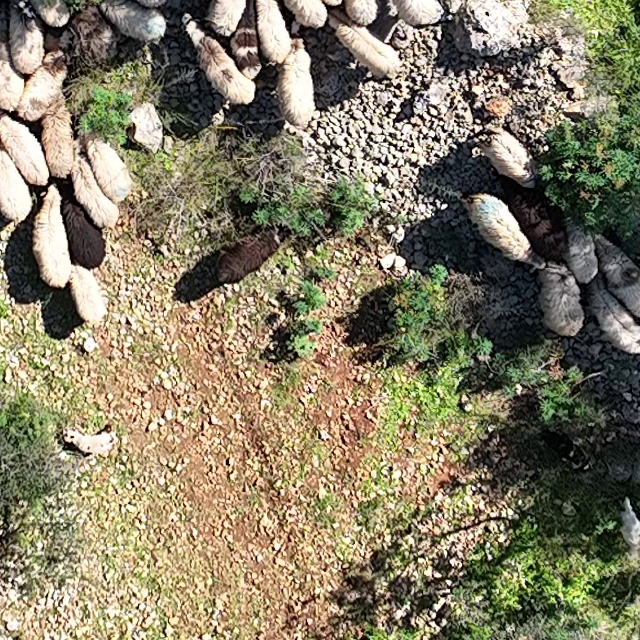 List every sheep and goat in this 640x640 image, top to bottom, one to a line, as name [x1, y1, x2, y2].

sheep [3, 0, 69, 28]
sheep [83, 0, 167, 5]
sheep [97, 0, 167, 44]
sheep [207, 0, 251, 36]
sheep [232, 0, 261, 81]
sheep [256, 0, 294, 62]
sheep [277, 0, 328, 28]
sheep [284, 0, 345, 7]
sheep [331, 0, 378, 25]
sheep [351, 0, 438, 23]
sheep [7, 2, 45, 74]
sheep [0, 3, 24, 110]
sheep [70, 5, 115, 48]
sheep [325, 7, 400, 75]
sheep [182, 13, 257, 104]
sheep [283, 38, 315, 126]
sheep [19, 53, 69, 118]
sheep [41, 95, 76, 179]
sheep [0, 101, 49, 186]
sheep [483, 126, 538, 190]
sheep [88, 139, 132, 202]
sheep [72, 142, 120, 228]
sheep [0, 150, 34, 223]
sheep [33, 183, 72, 287]
sheep [465, 192, 548, 272]
sheep [509, 192, 567, 259]
sheep [62, 196, 105, 267]
sheep [562, 212, 598, 282]
sheep [215, 224, 290, 284]
sheep [592, 233, 639, 319]
sheep [539, 261, 584, 336]
sheep [67, 264, 108, 323]
sheep [593, 273, 639, 356]
sheep [64, 426, 117, 455]